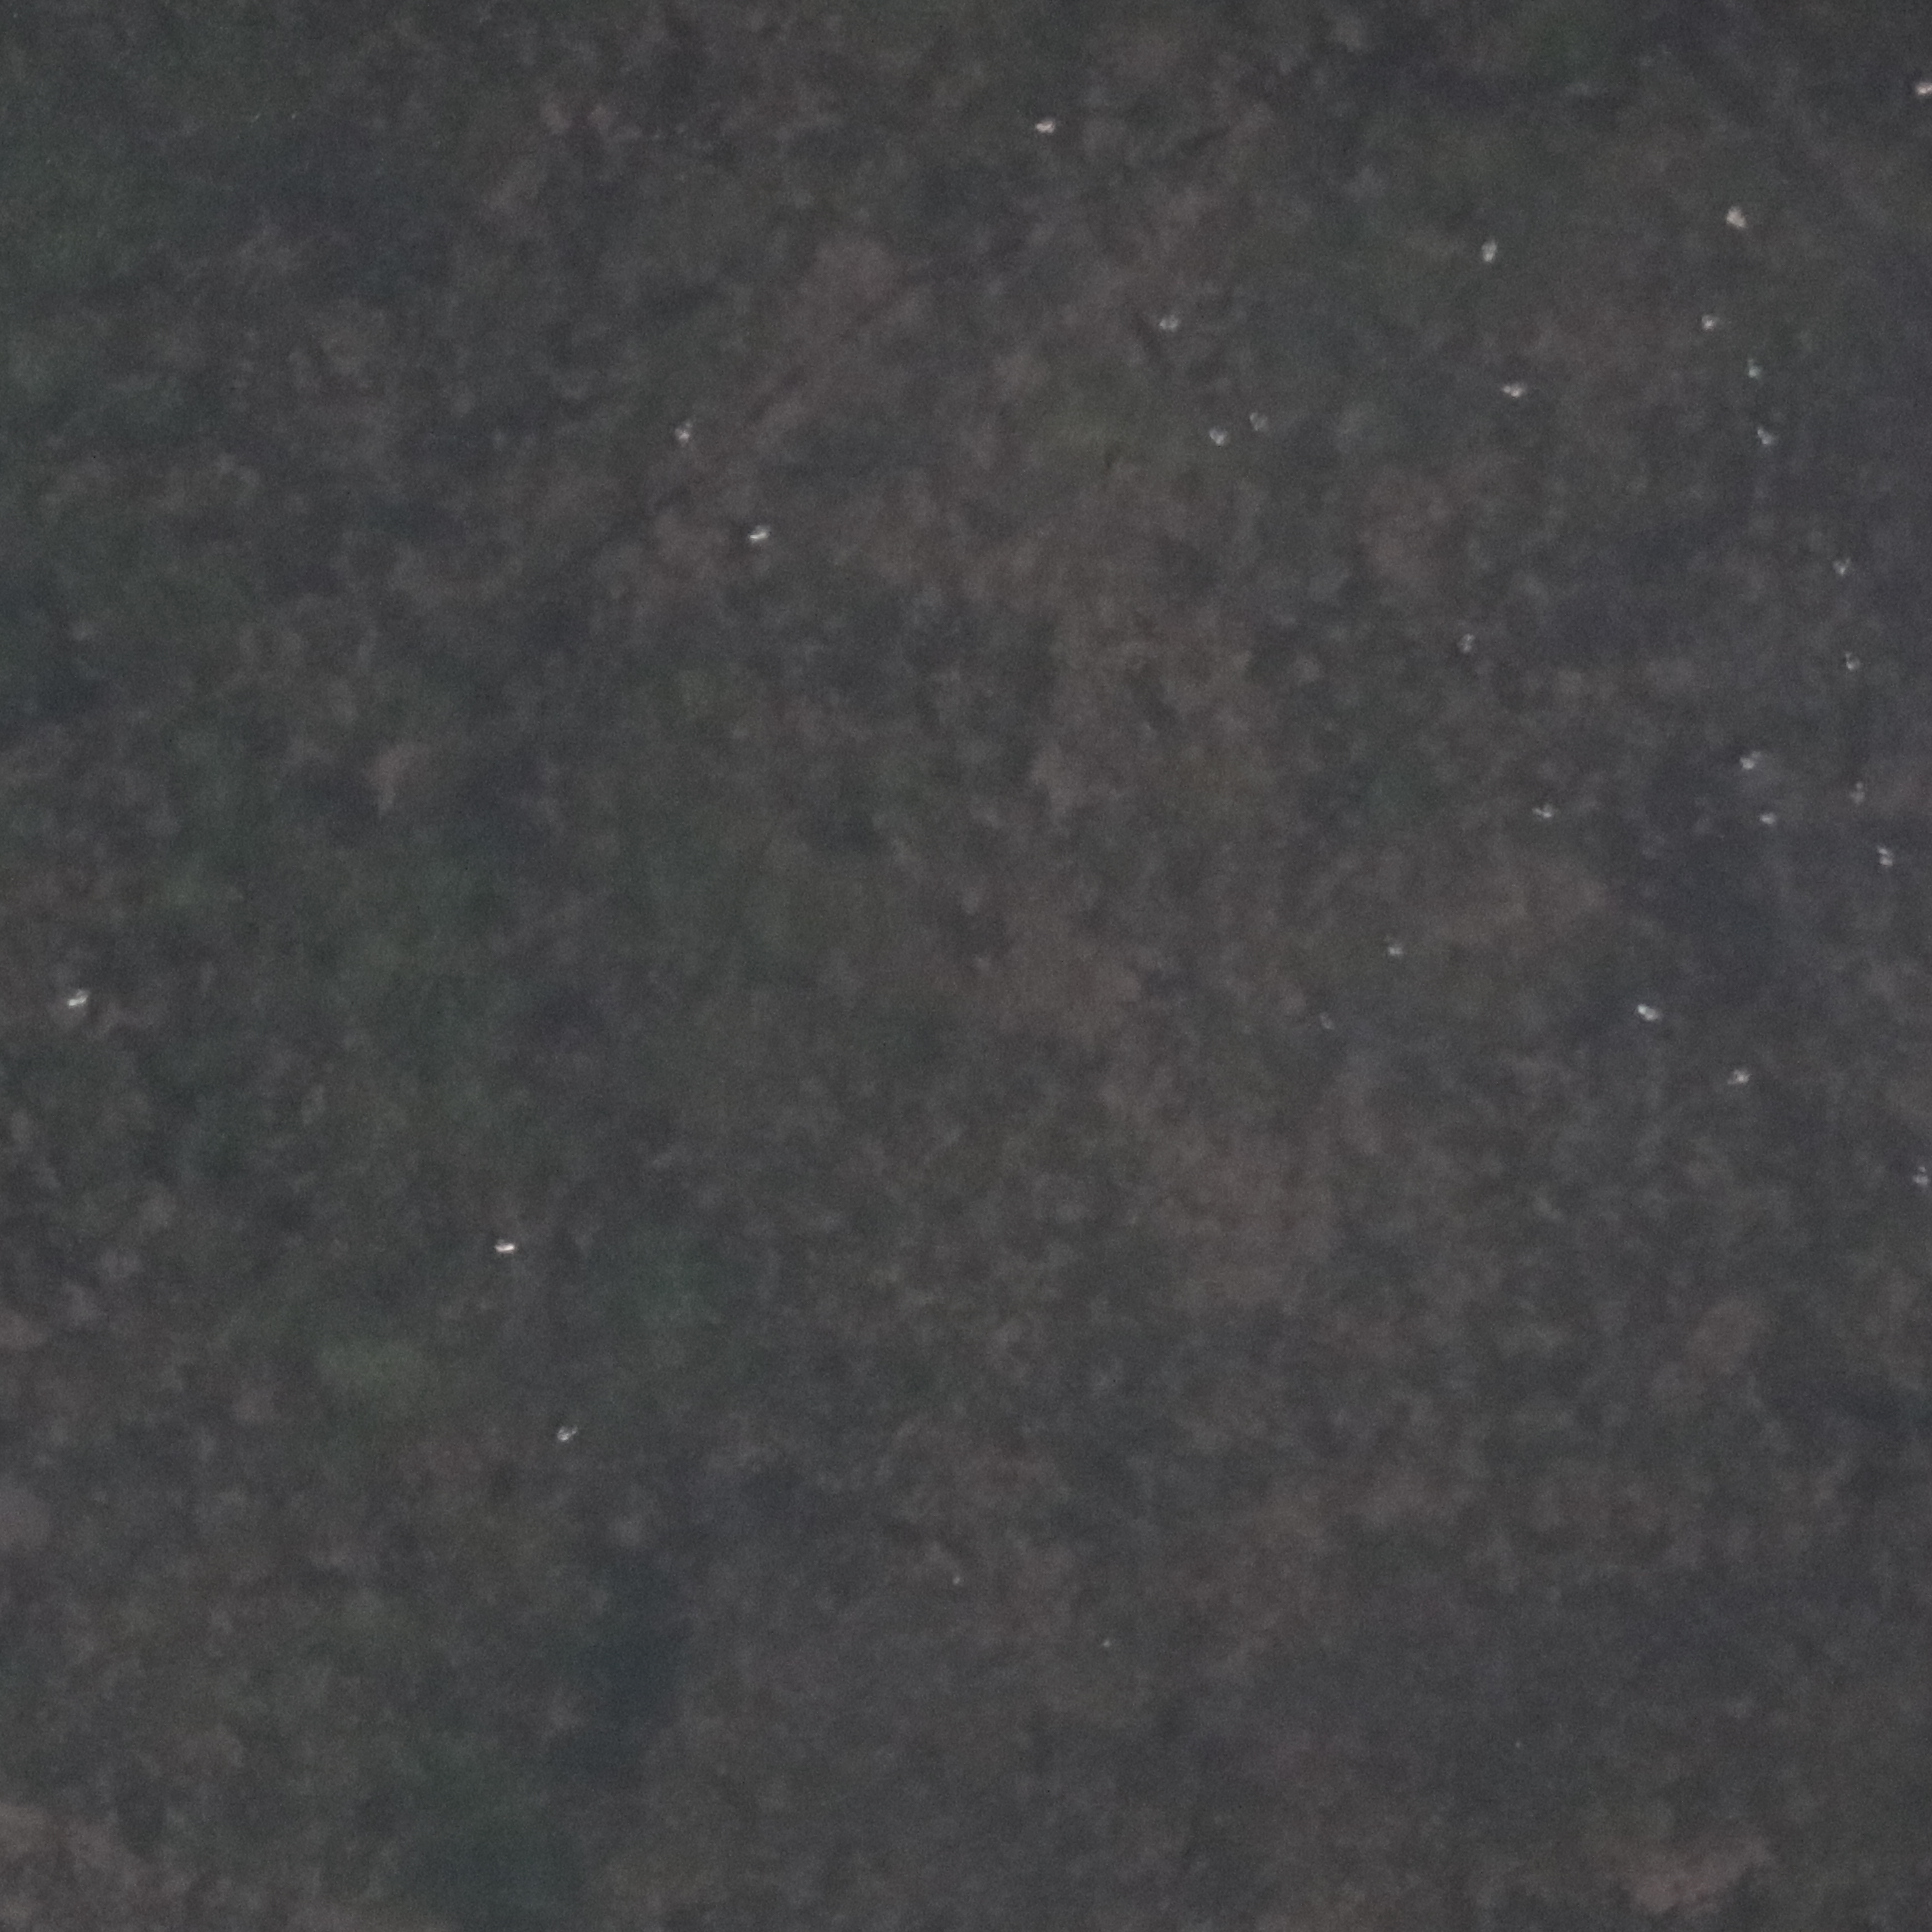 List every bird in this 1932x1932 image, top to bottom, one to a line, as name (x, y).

brant (1924, 88)
brant (1039, 126)
brant (1734, 210)
brant (1495, 262)
brant (1703, 314)
brant (1168, 316)
brant (1749, 370)
brant (1521, 381)
brant (1252, 424)
brant (686, 428)
brant (1758, 432)
brant (1214, 439)
brant (766, 528)
brant (1832, 562)
brant (1459, 642)
brant (1850, 663)
brant (1749, 754)
brant (1868, 790)
brant (1764, 808)
brant (1540, 812)
brant (1882, 858)
brant (1395, 945)
brant (79, 998)
brant (1650, 1009)
brant (1326, 1022)
brant (1740, 1074)
brant (1928, 1179)
brant (507, 1246)
brant (567, 1432)